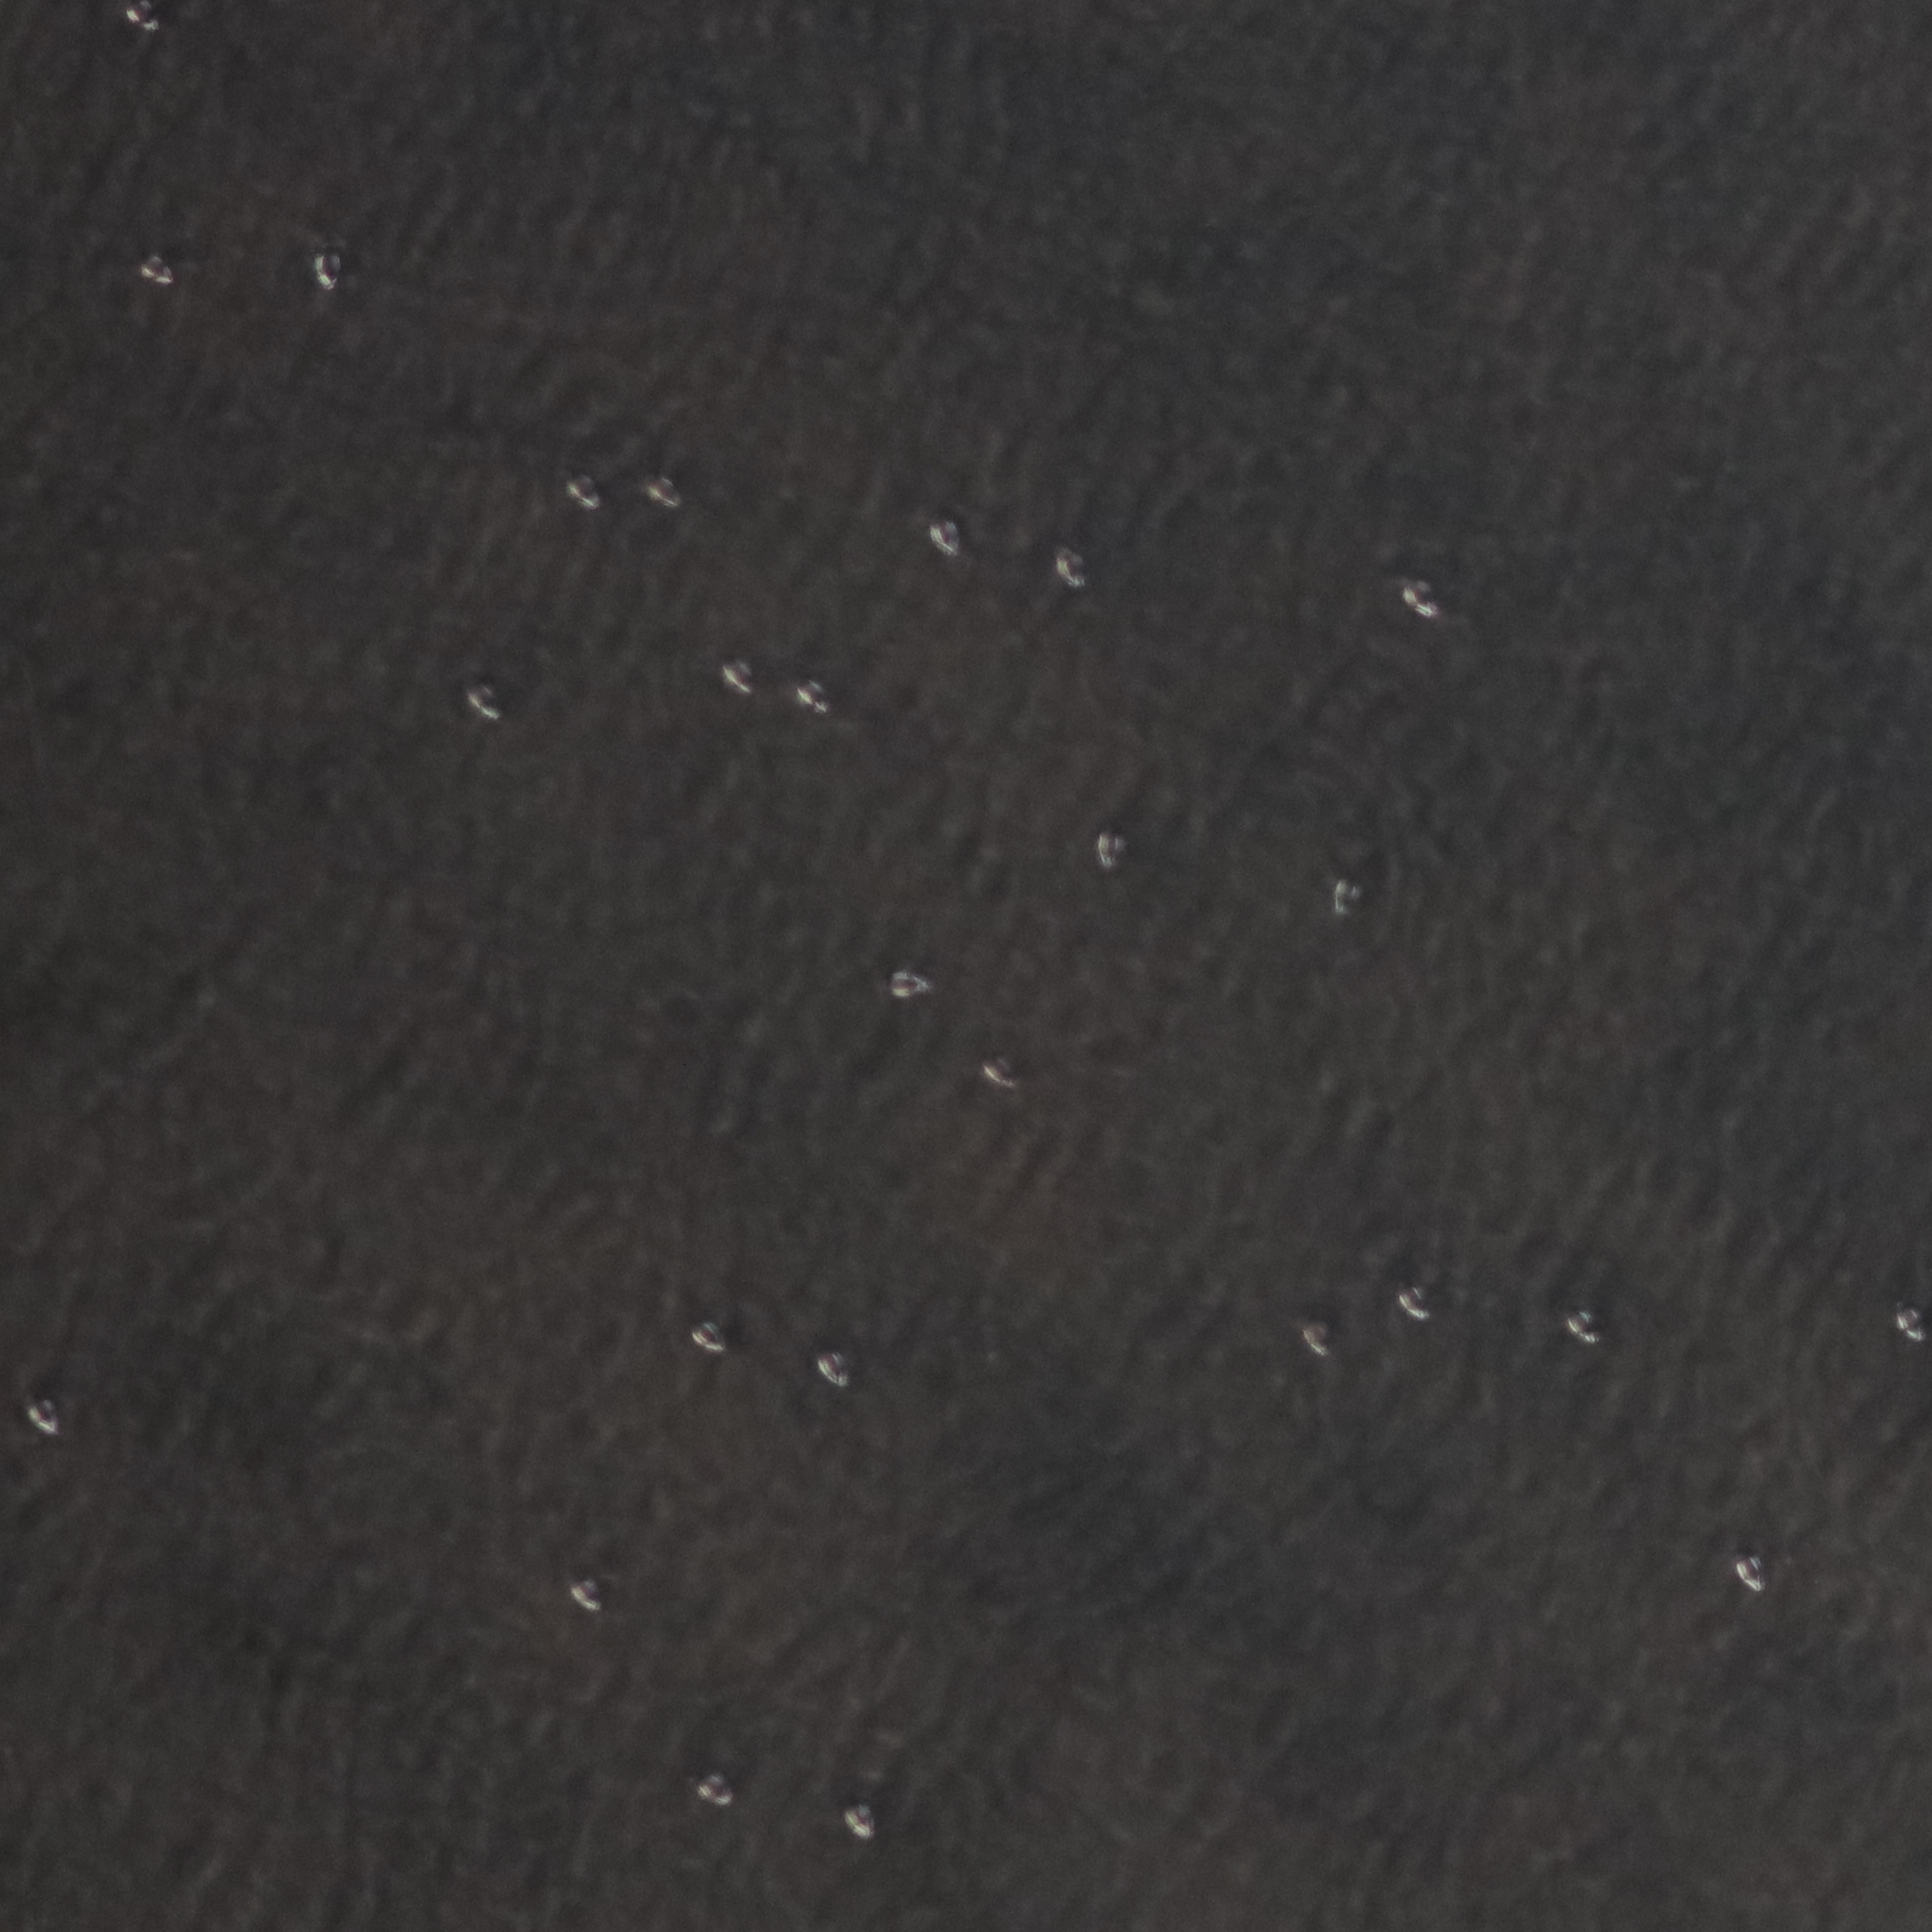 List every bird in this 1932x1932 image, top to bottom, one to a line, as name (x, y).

brant (142, 14)
brant (155, 270)
brant (323, 272)
brant (661, 487)
brant (581, 489)
brant (945, 537)
brant (1075, 574)
brant (1425, 595)
brant (739, 672)
brant (813, 695)
brant (483, 698)
brant (1108, 846)
brant (1345, 897)
brant (903, 985)
brant (1001, 1071)
brant (1414, 1300)
brant (1912, 1317)
brant (1583, 1324)
brant (1324, 1337)
brant (714, 1338)
brant (832, 1364)
brant (47, 1415)
brant (1744, 1576)
brant (586, 1591)
brant (714, 1788)
brant (856, 1816)